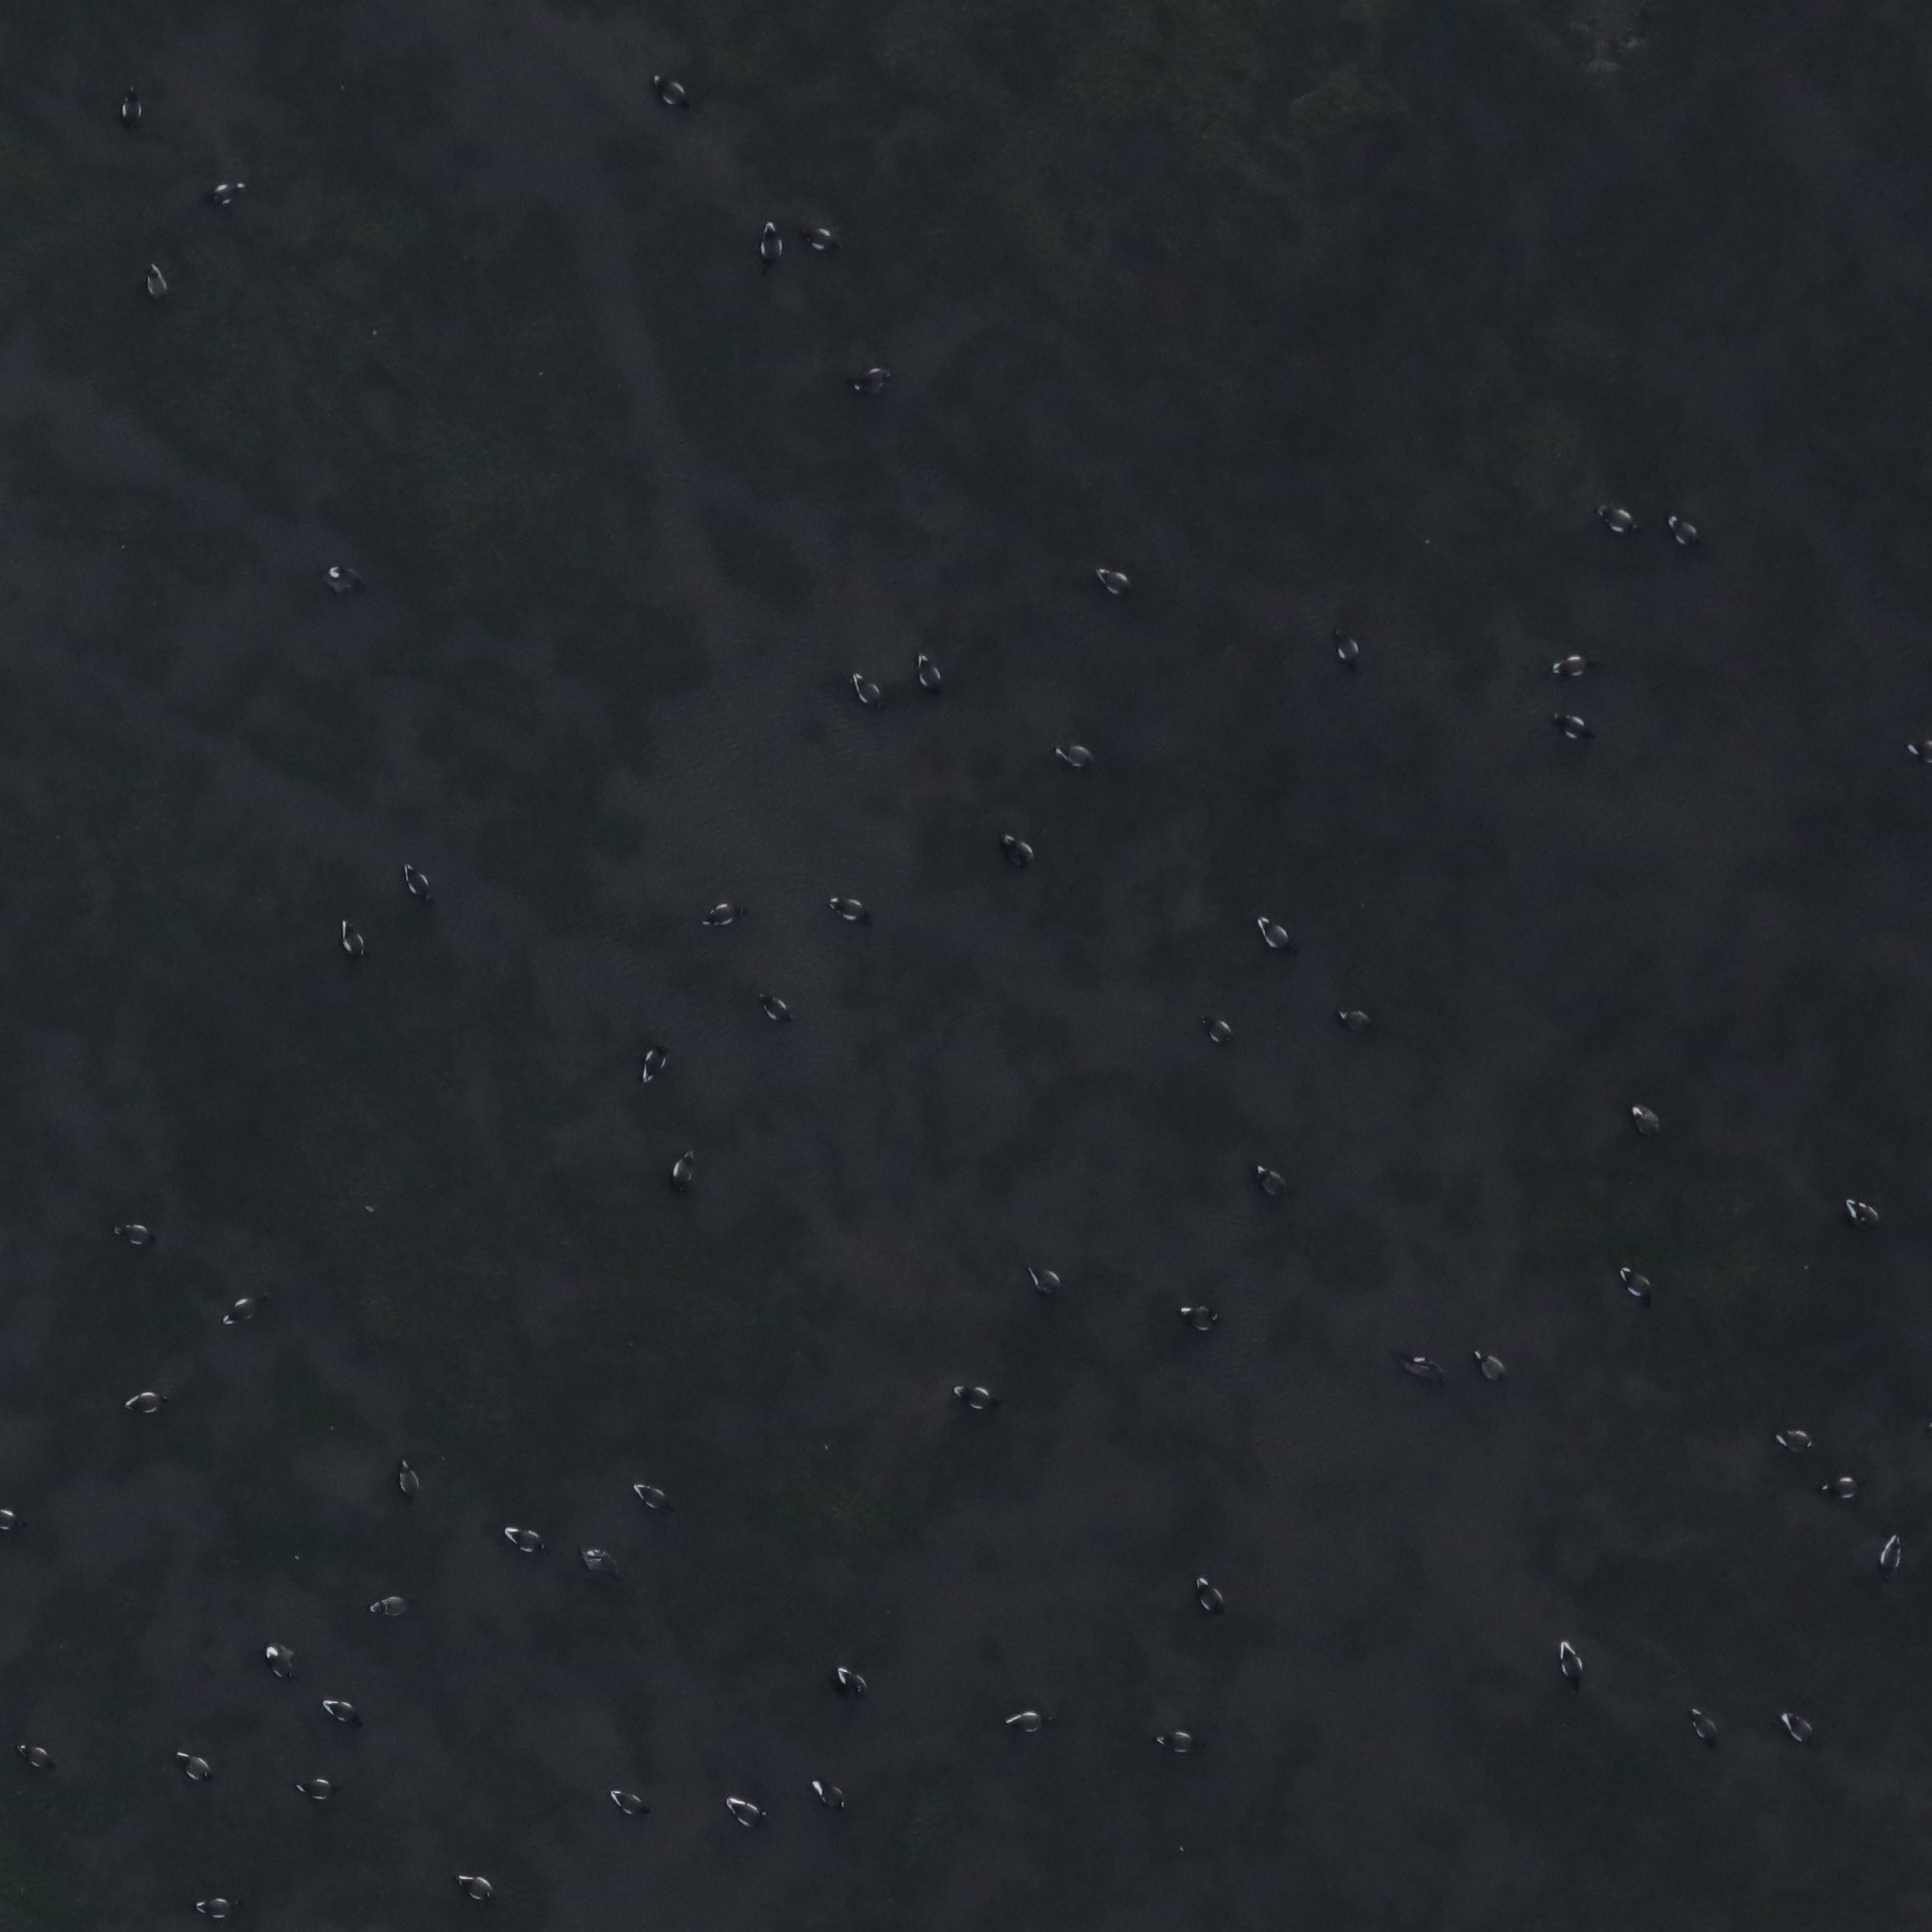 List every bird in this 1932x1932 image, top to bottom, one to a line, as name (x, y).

brant (671, 92)
brant (131, 108)
brant (226, 196)
brant (819, 240)
brant (773, 244)
brant (157, 285)
brant (871, 380)
brant (1617, 520)
brant (1681, 531)
brant (343, 578)
brant (1113, 582)
brant (1348, 650)
brant (1570, 667)
brant (929, 675)
brant (865, 690)
brant (1572, 727)
brant (1927, 750)
brant (1076, 756)
brant (1016, 851)
brant (415, 881)
brant (851, 911)
brant (722, 914)
brant (1273, 933)
brant (355, 940)
brant (776, 1008)
brant (1355, 1018)
brant (1219, 1030)
brant (653, 1061)
brant (1645, 1122)
brant (681, 1171)
brant (1270, 1182)
brant (1866, 1213)
brant (134, 1233)
brant (1045, 1281)
brant (1636, 1282)
brant (245, 1313)
brant (1198, 1317)
brant (1489, 1367)
brant (1425, 1369)
brant (975, 1398)
brant (147, 1403)
brant (1795, 1439)
brant (408, 1482)
brant (1841, 1489)
brant (652, 1495)
brant (2, 1518)
brant (525, 1540)
brant (1888, 1554)
brant (603, 1560)
brant (1209, 1598)
brant (391, 1605)
brant (1569, 1662)
brant (280, 1664)
brant (851, 1680)
brant (341, 1712)
brant (1027, 1722)
brant (1702, 1726)
brant (1799, 1728)
brant (1178, 1741)
brant (36, 1756)
brant (194, 1766)
brant (317, 1788)
brant (828, 1791)
brant (629, 1802)
brant (747, 1812)
brant (476, 1887)
brant (217, 1906)